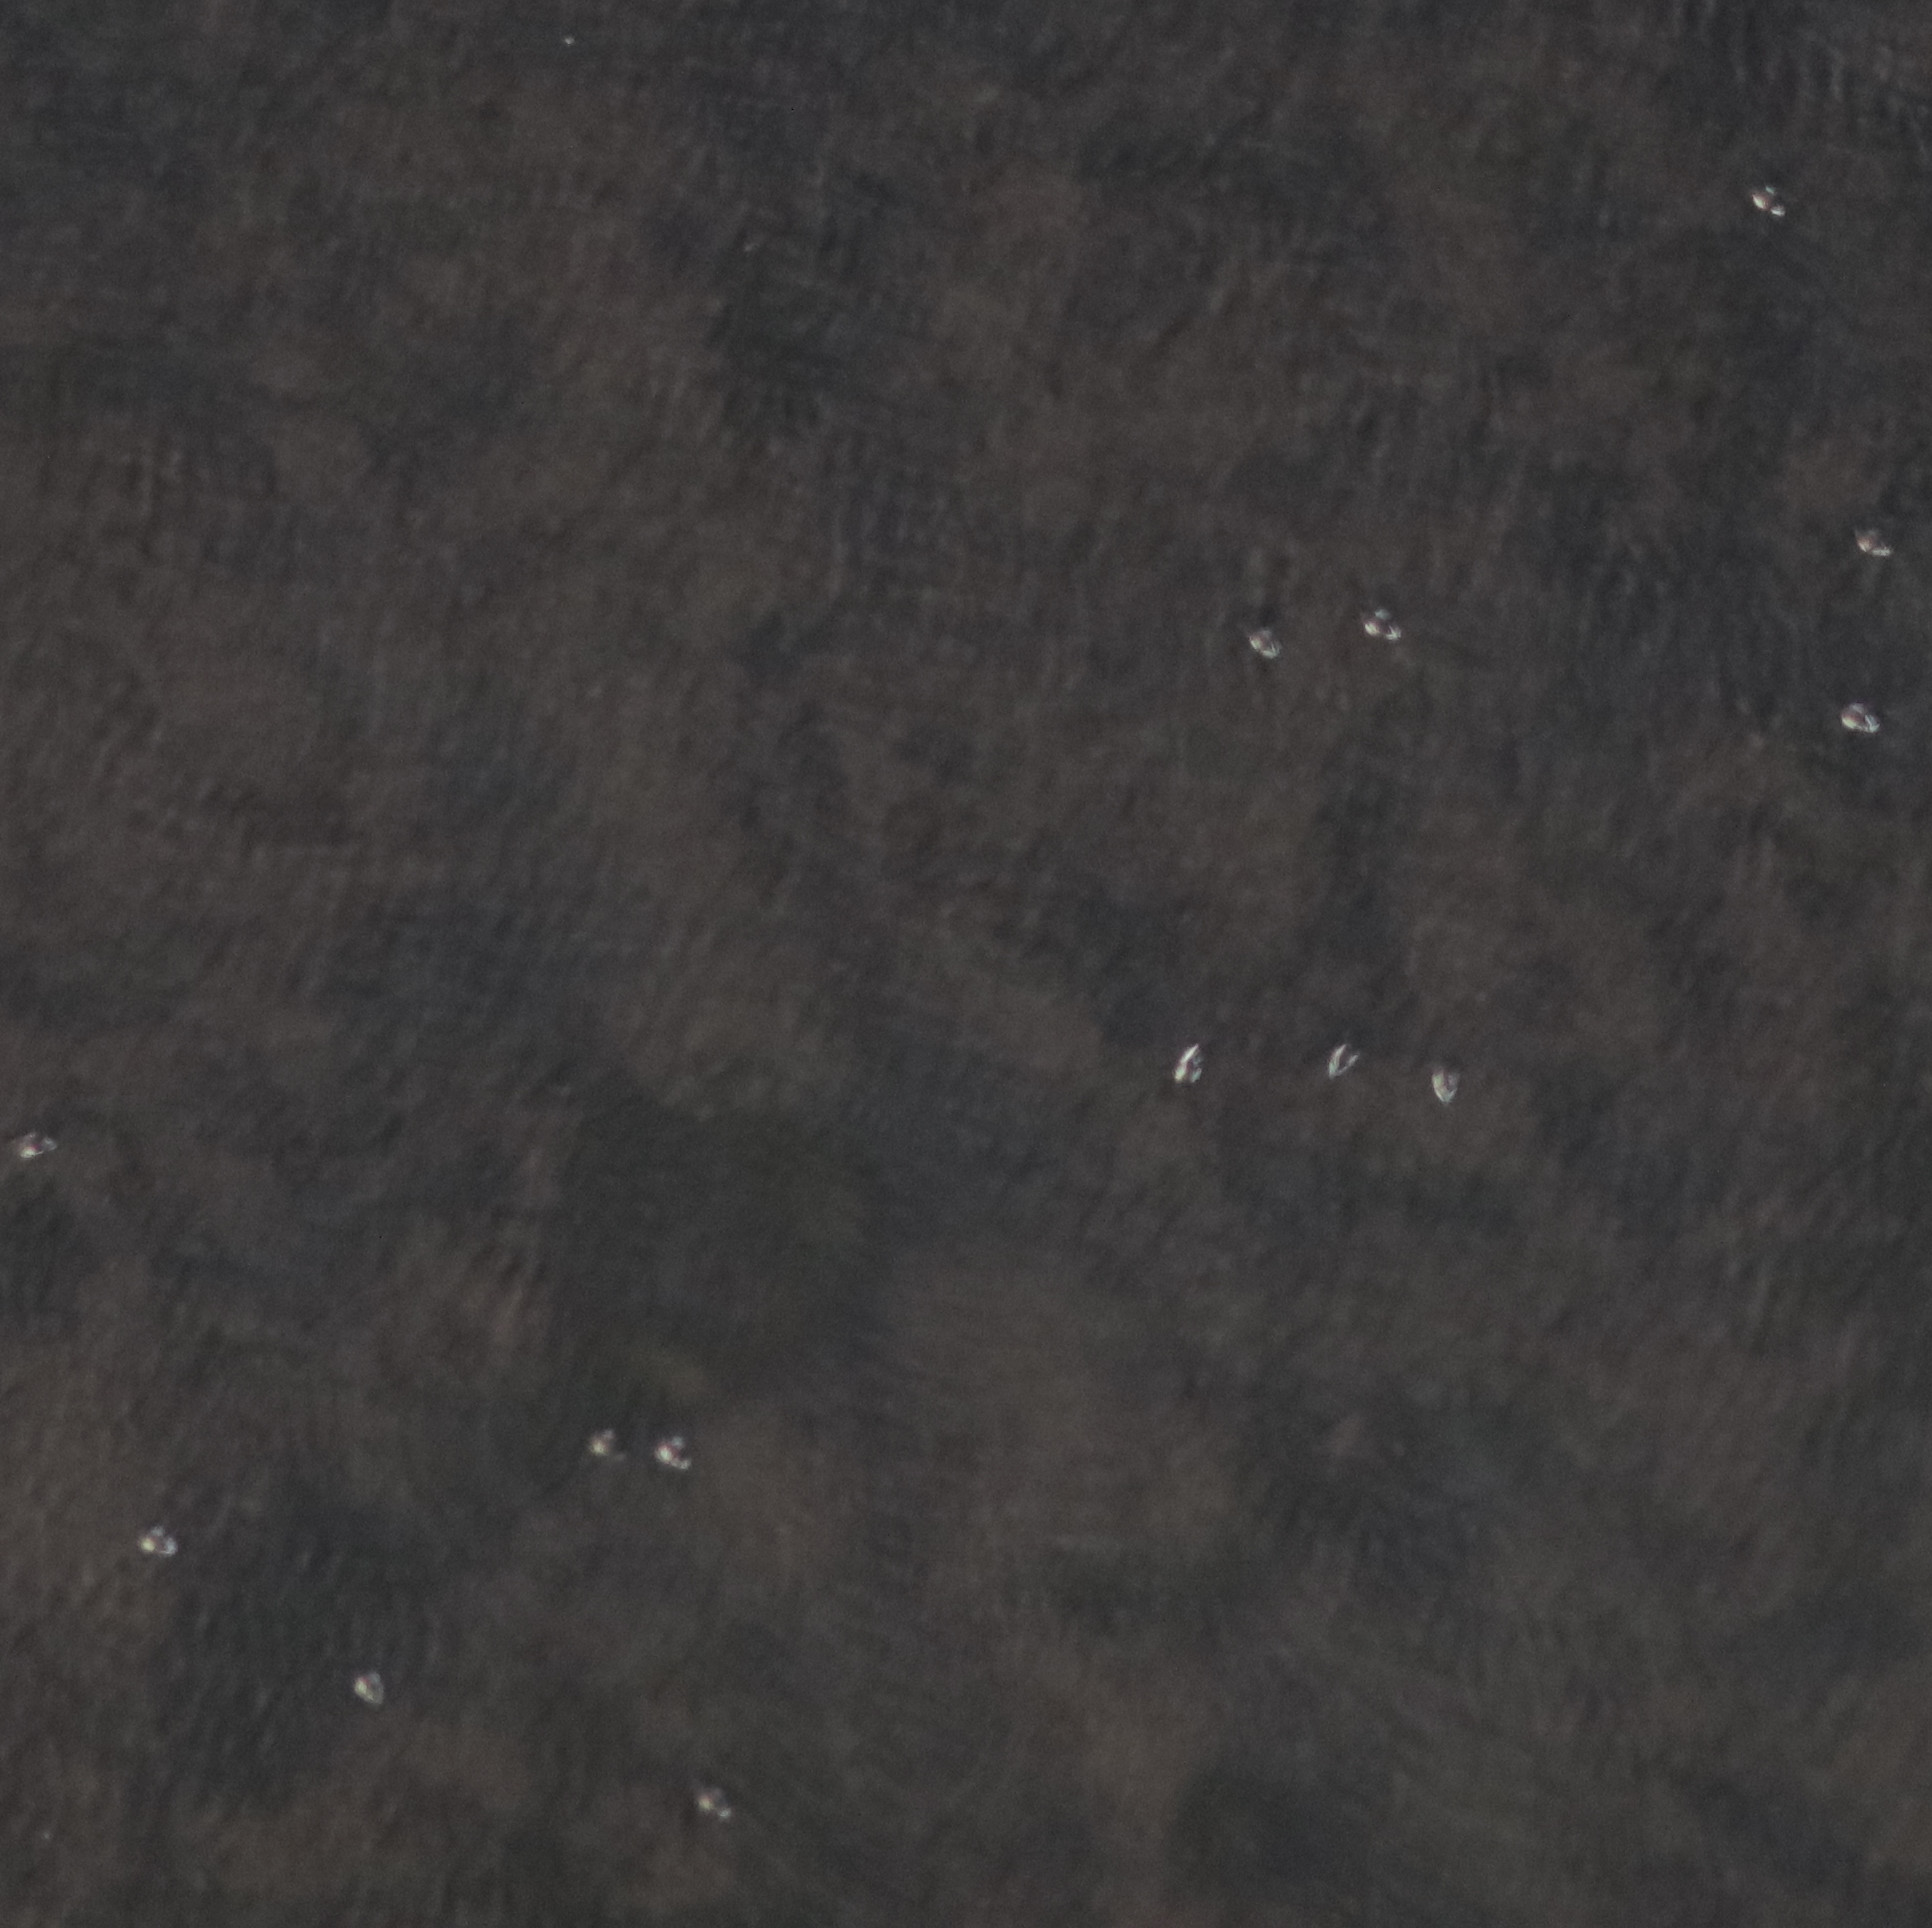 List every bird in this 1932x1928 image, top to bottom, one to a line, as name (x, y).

brant (1768, 200)
brant (1871, 541)
brant (1380, 623)
brant (1264, 638)
brant (1855, 717)
brant (1346, 1051)
brant (1188, 1067)
brant (1440, 1085)
brant (30, 1145)
brant (601, 1444)
brant (677, 1451)
brant (157, 1541)
brant (367, 1689)
brant (713, 1801)